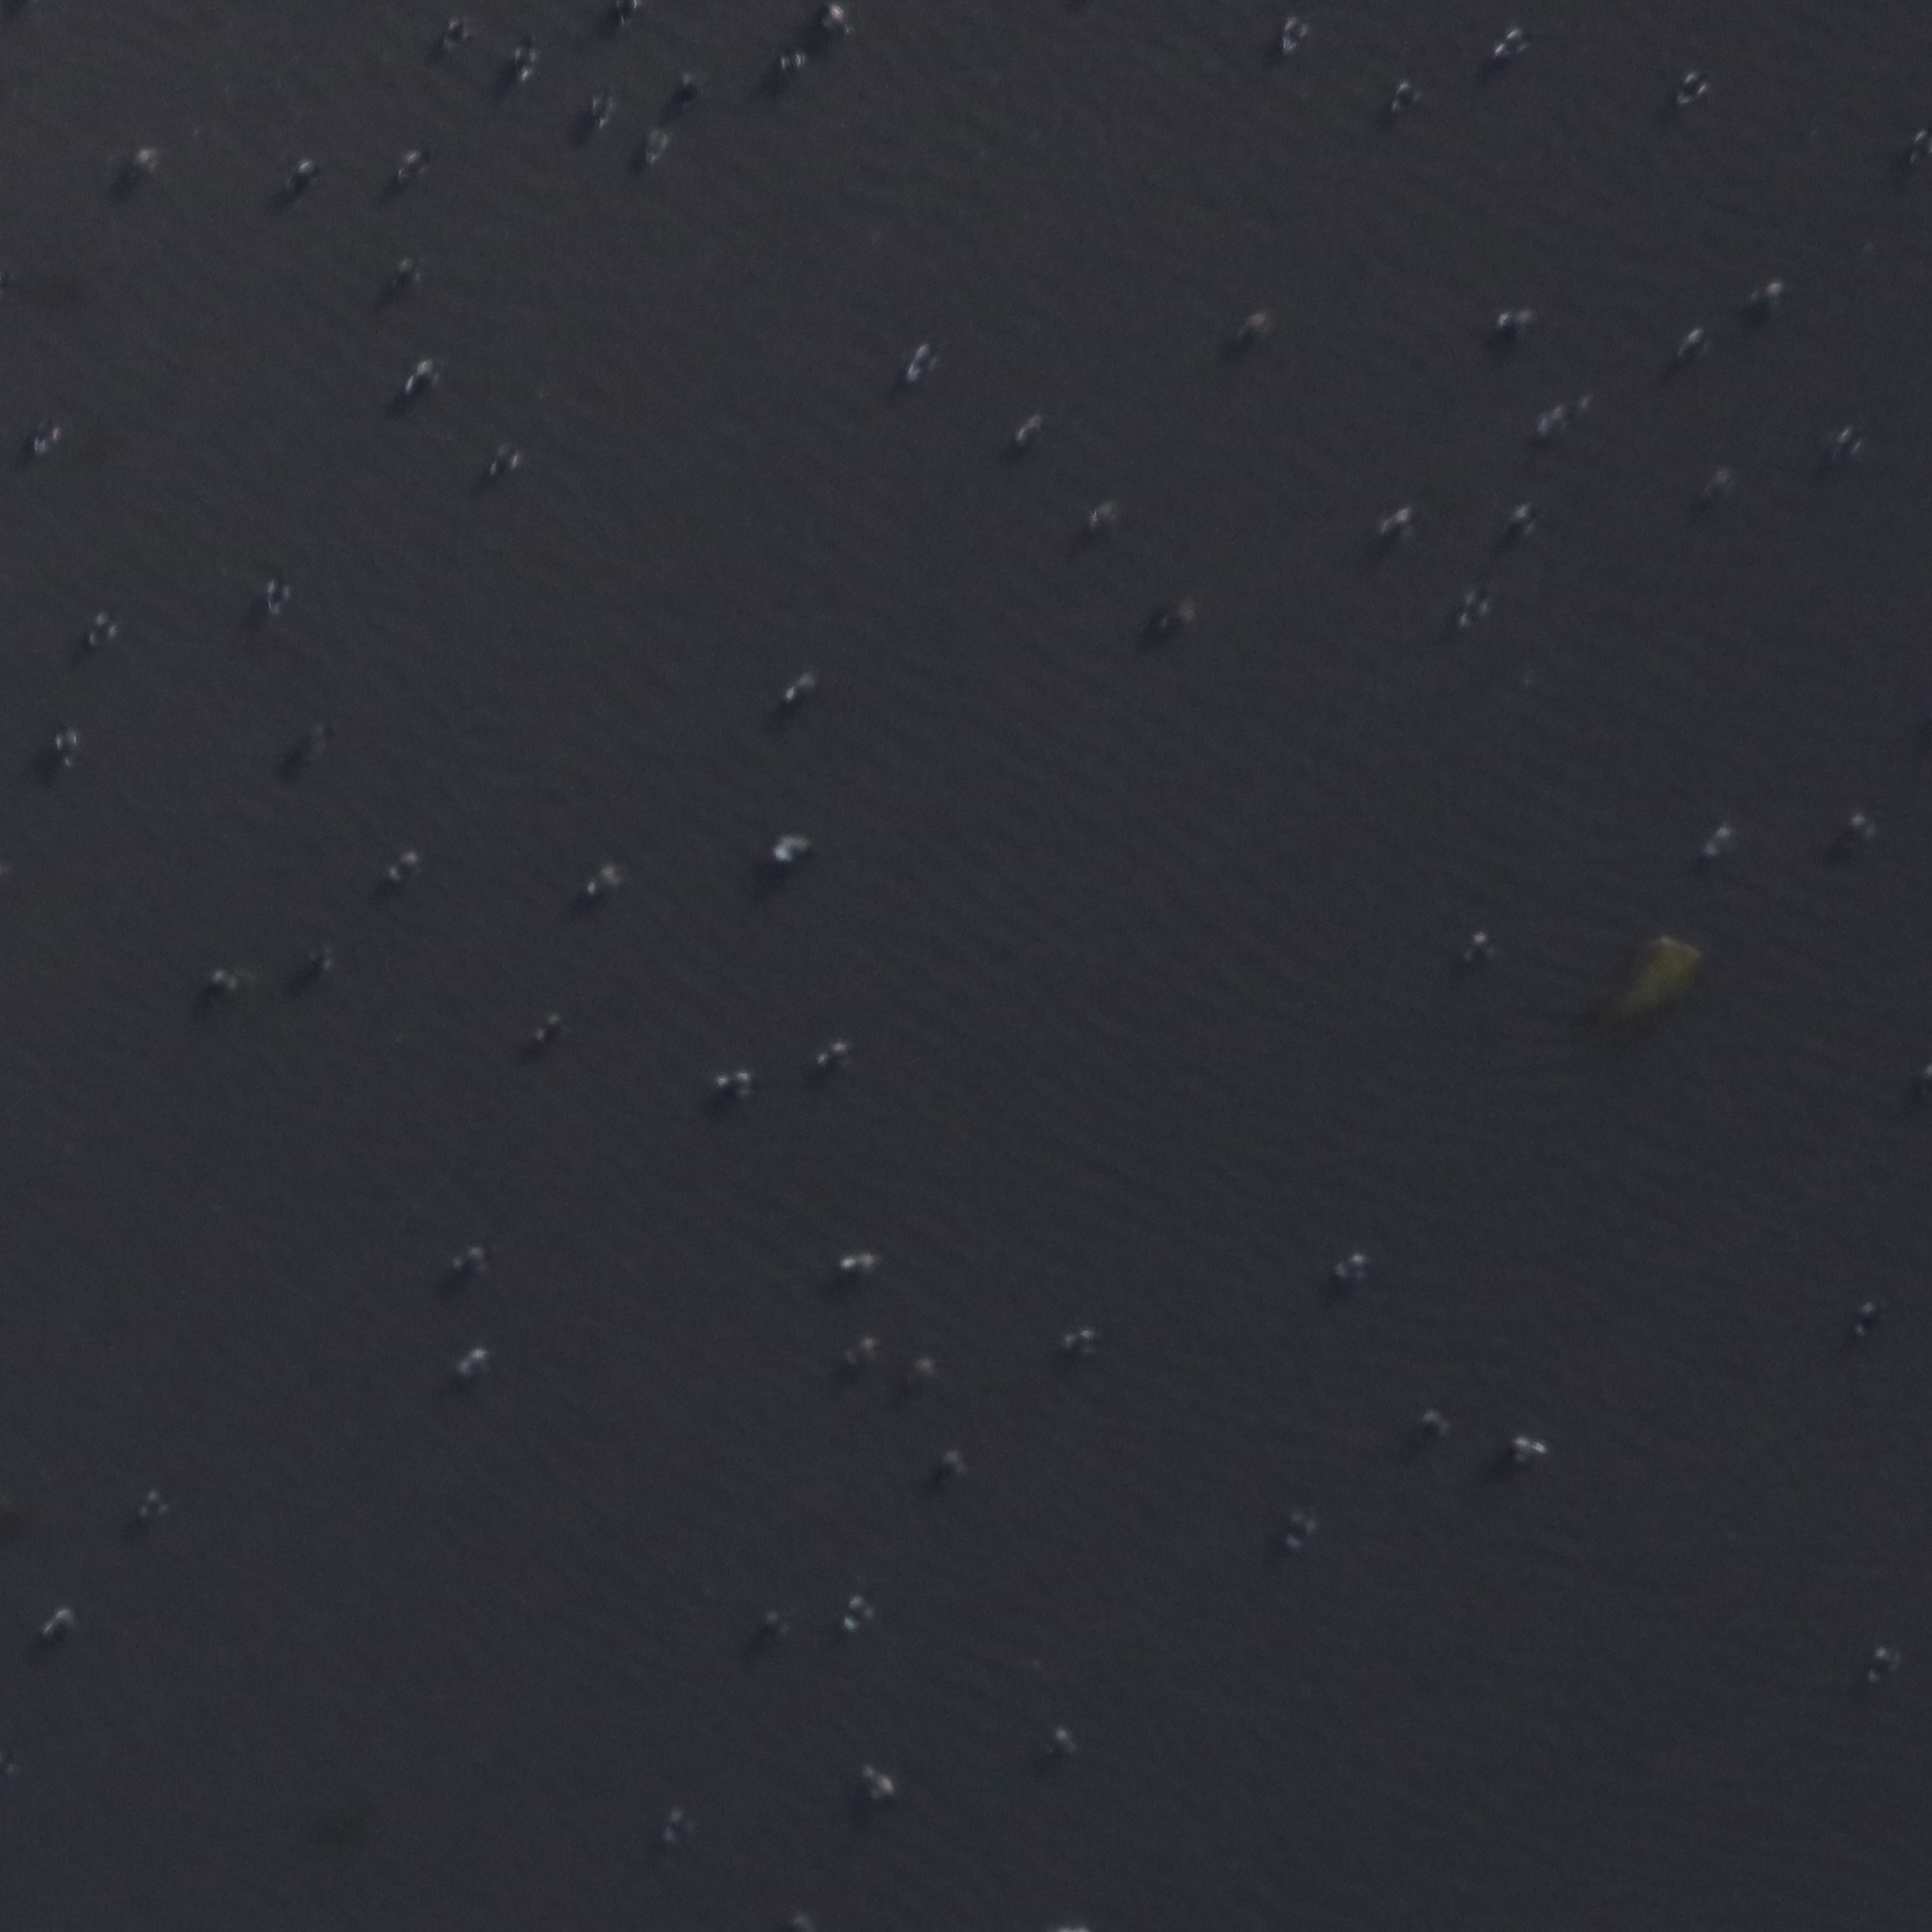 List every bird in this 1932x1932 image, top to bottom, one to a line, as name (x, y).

brant (628, 3)
brant (832, 17)
brant (456, 32)
brant (1295, 34)
brant (1515, 42)
brant (522, 60)
brant (790, 66)
brant (1696, 86)
brant (691, 87)
brant (1402, 93)
brant (604, 110)
brant (656, 144)
brant (1921, 149)
brant (411, 164)
brant (142, 165)
brant (304, 179)
brant (408, 278)
brant (1767, 296)
brant (1518, 322)
brant (1260, 328)
brant (1702, 342)
brant (924, 362)
brant (425, 380)
brant (1550, 423)
brant (44, 428)
brant (1028, 437)
brant (1845, 446)
brant (507, 458)
brant (1714, 490)
brant (1106, 515)
brant (1522, 520)
brant (1402, 525)
brant (274, 594)
brant (1471, 606)
brant (1179, 615)
brant (101, 628)
brant (800, 686)
brant (312, 741)
brant (65, 747)
brant (1861, 827)
brant (1721, 839)
brant (787, 849)
brant (406, 866)
brant (609, 881)
brant (1482, 952)
brant (321, 962)
brant (226, 981)
brant (556, 1026)
brant (841, 1056)
brant (731, 1085)
brant (476, 1256)
brant (865, 1266)
brant (1350, 1267)
brant (1869, 1317)
brant (1087, 1344)
brant (865, 1353)
brant (475, 1365)
brant (923, 1374)
brant (1428, 1423)
brant (1522, 1447)
brant (949, 1460)
brant (153, 1508)
brant (1304, 1526)
brant (853, 1610)
brant (770, 1626)
brant (57, 1631)
brant (1885, 1662)
brant (1063, 1743)
brant (2, 1768)
brant (879, 1785)
brant (679, 1823)
brant (807, 1928)